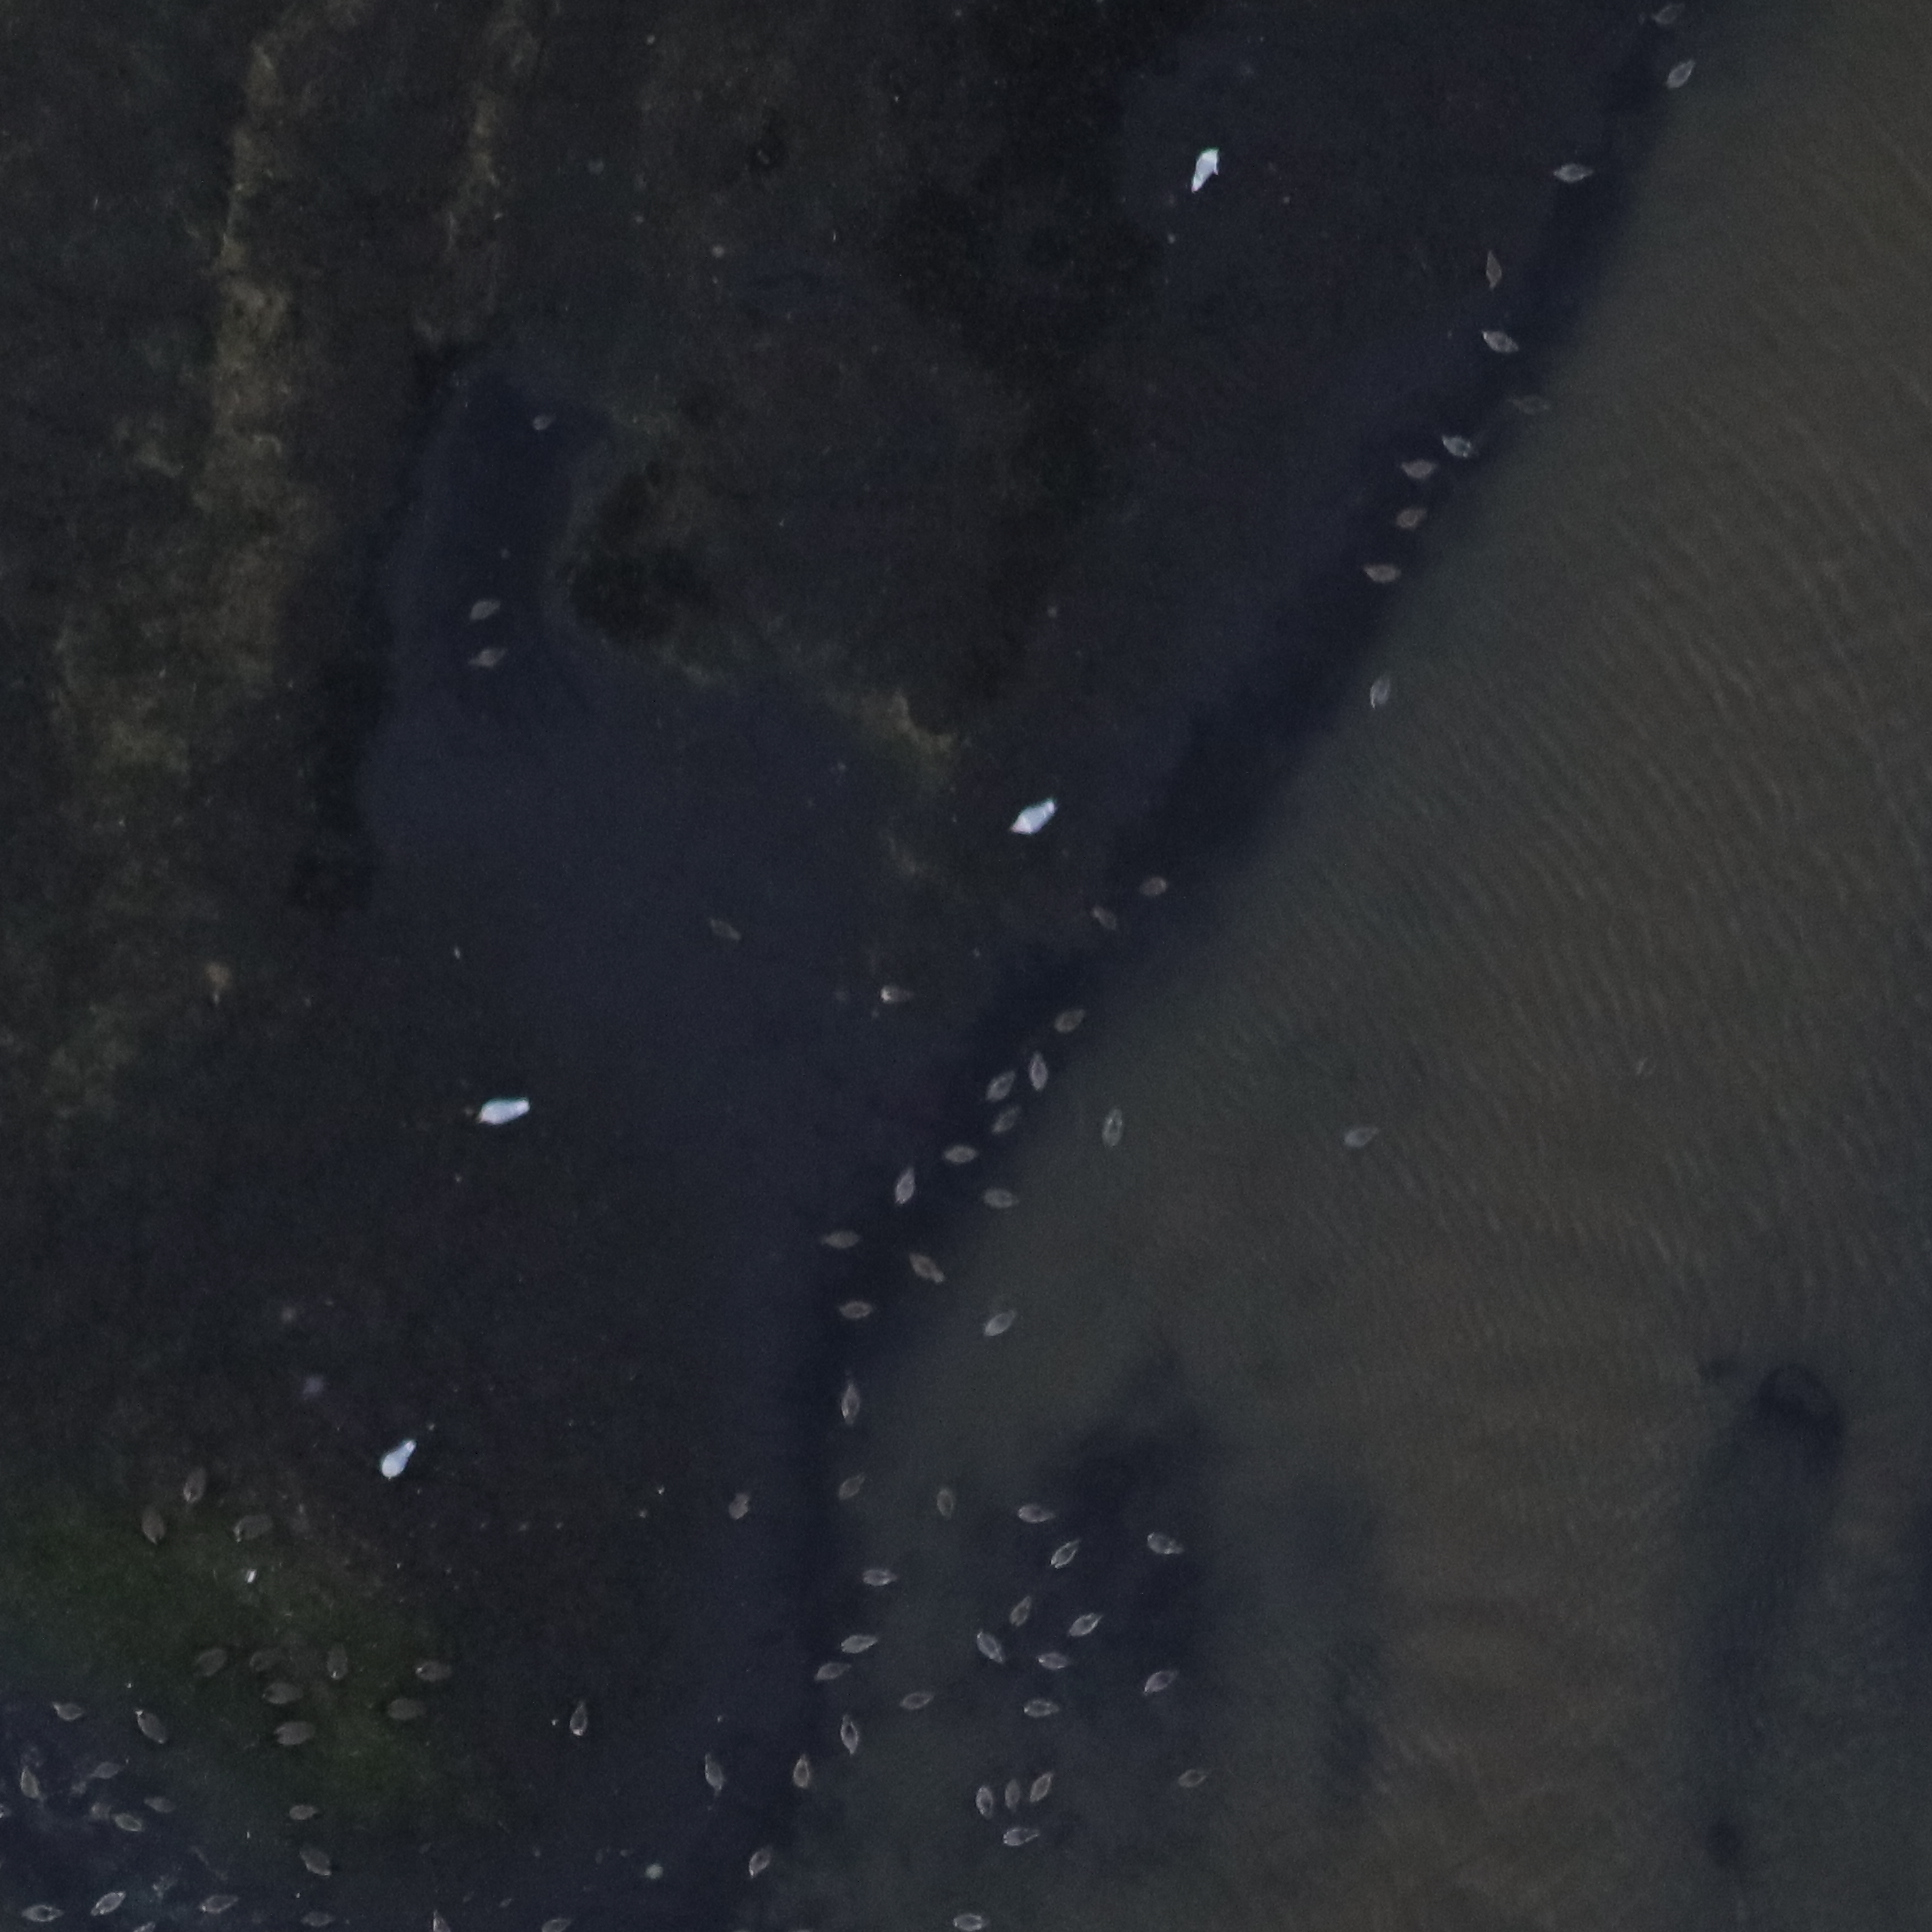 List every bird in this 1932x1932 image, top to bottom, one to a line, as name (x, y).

other bird (1668, 17)
other bird (1678, 81)
gull (1209, 161)
other bird (1572, 171)
other bird (1496, 273)
other bird (1495, 337)
other bird (1540, 405)
other bird (545, 423)
other bird (1464, 444)
other bird (1419, 473)
other bird (1408, 521)
other bird (1382, 578)
other bird (484, 612)
other bird (486, 660)
other bird (1382, 695)
gull (1033, 820)
other bird (1156, 891)
other bird (1108, 918)
other bird (724, 934)
other bird (898, 996)
other bird (1064, 1018)
other bird (1037, 1075)
other bird (1006, 1094)
gull (499, 1109)
other bird (1001, 1124)
other bird (1112, 1128)
other bird (1359, 1134)
other bird (958, 1151)
other bird (899, 1192)
other bird (998, 1195)
other bird (843, 1235)
other bird (928, 1270)
other bird (853, 1307)
other bird (999, 1325)
other bird (849, 1396)
gull (397, 1462)
Canada goose (201, 1482)
other bird (843, 1485)
other bird (942, 1495)
other bird (738, 1511)
other bird (1033, 1514)
Canada goose (251, 1525)
Canada goose (158, 1530)
other bird (1164, 1548)
other bird (1064, 1552)
other bird (876, 1579)
other bird (1021, 1611)
other bird (1086, 1628)
other bird (856, 1646)
other bird (994, 1650)
Canada goose (263, 1658)
Canada goose (208, 1660)
Canada goose (337, 1665)
other bird (1054, 1665)
other bird (833, 1672)
Canada goose (433, 1676)
other bird (1160, 1681)
Canada goose (286, 1692)
other bird (919, 1704)
other bird (1042, 1710)
other bird (67, 1711)
Canada goose (407, 1714)
other bird (581, 1721)
Canada goose (153, 1729)
other bird (851, 1731)
Canada goose (297, 1734)
other bird (804, 1771)
other bird (105, 1773)
other bird (715, 1778)
other bird (1191, 1778)
other bird (27, 1788)
other bird (1039, 1790)
other bird (1011, 1796)
other bird (985, 1805)
other bird (167, 1806)
other bird (295, 1811)
other bird (142, 1823)
other bird (1018, 1835)
Canada goose (318, 1861)
other bird (755, 1864)
other bird (216, 1900)
other bird (118, 1901)
other bird (46, 1915)
other bird (316, 1919)
other bird (973, 1919)
other bird (558, 1930)